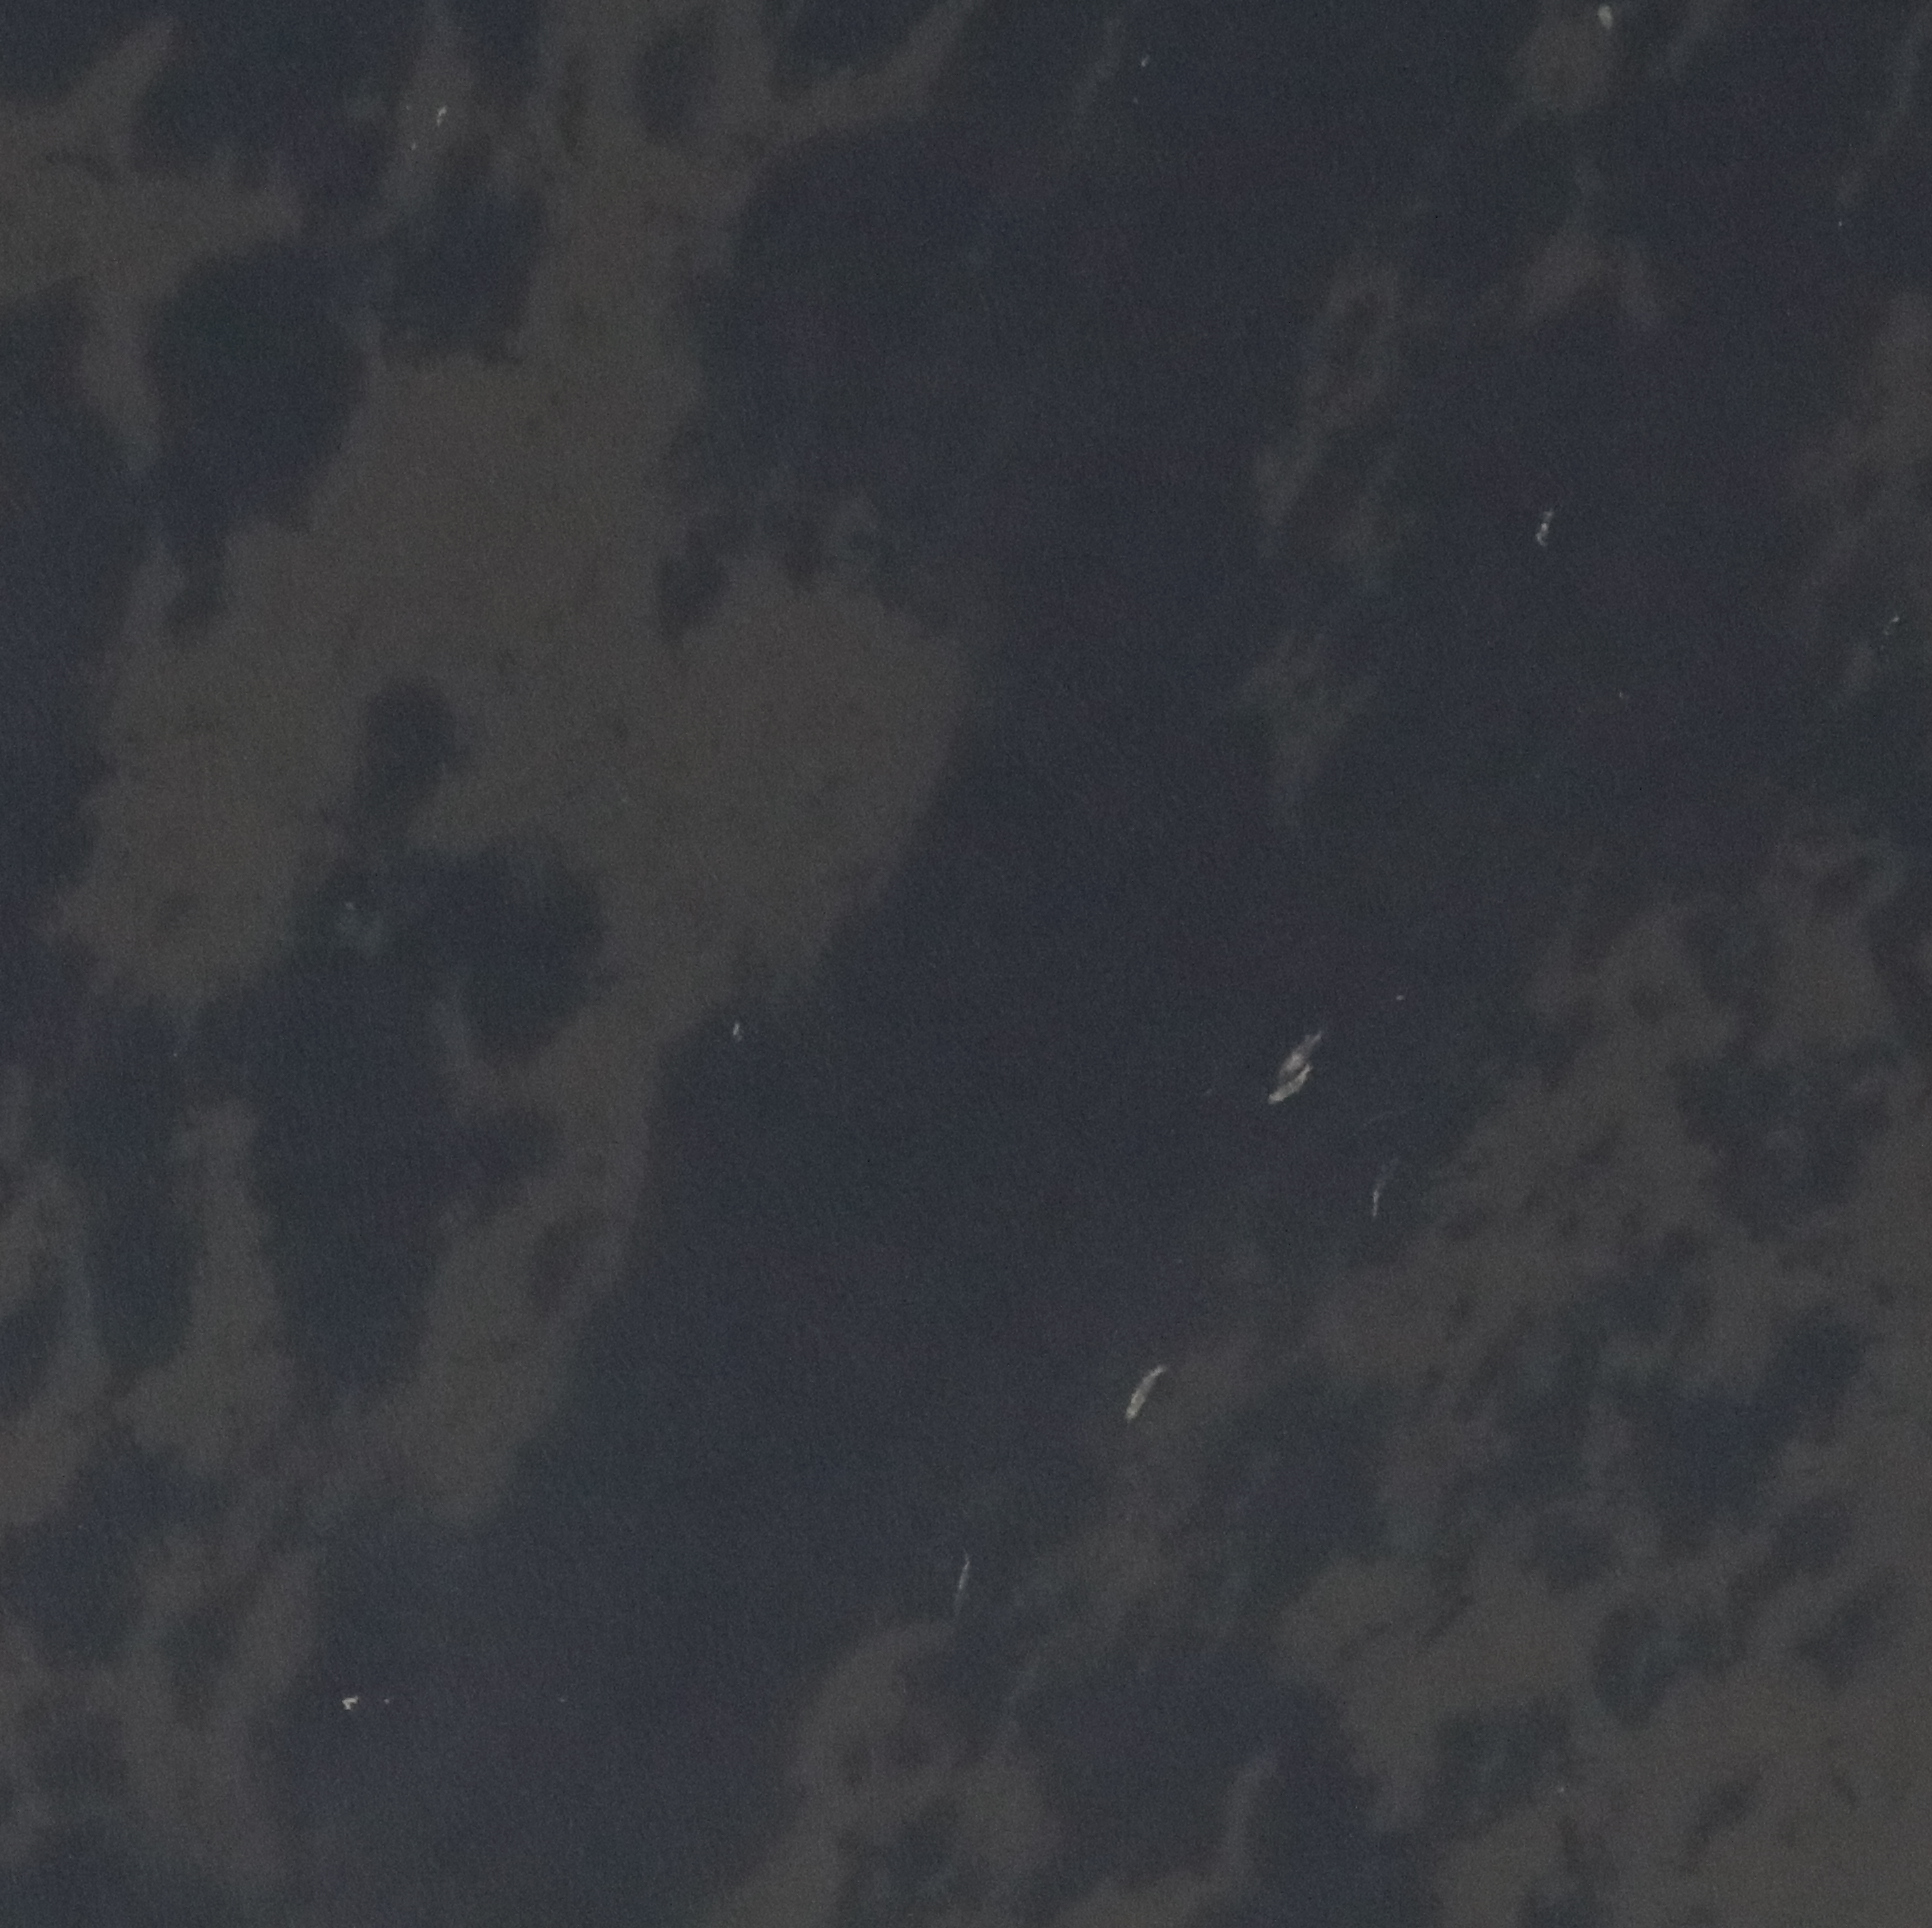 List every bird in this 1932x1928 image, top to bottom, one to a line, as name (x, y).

None